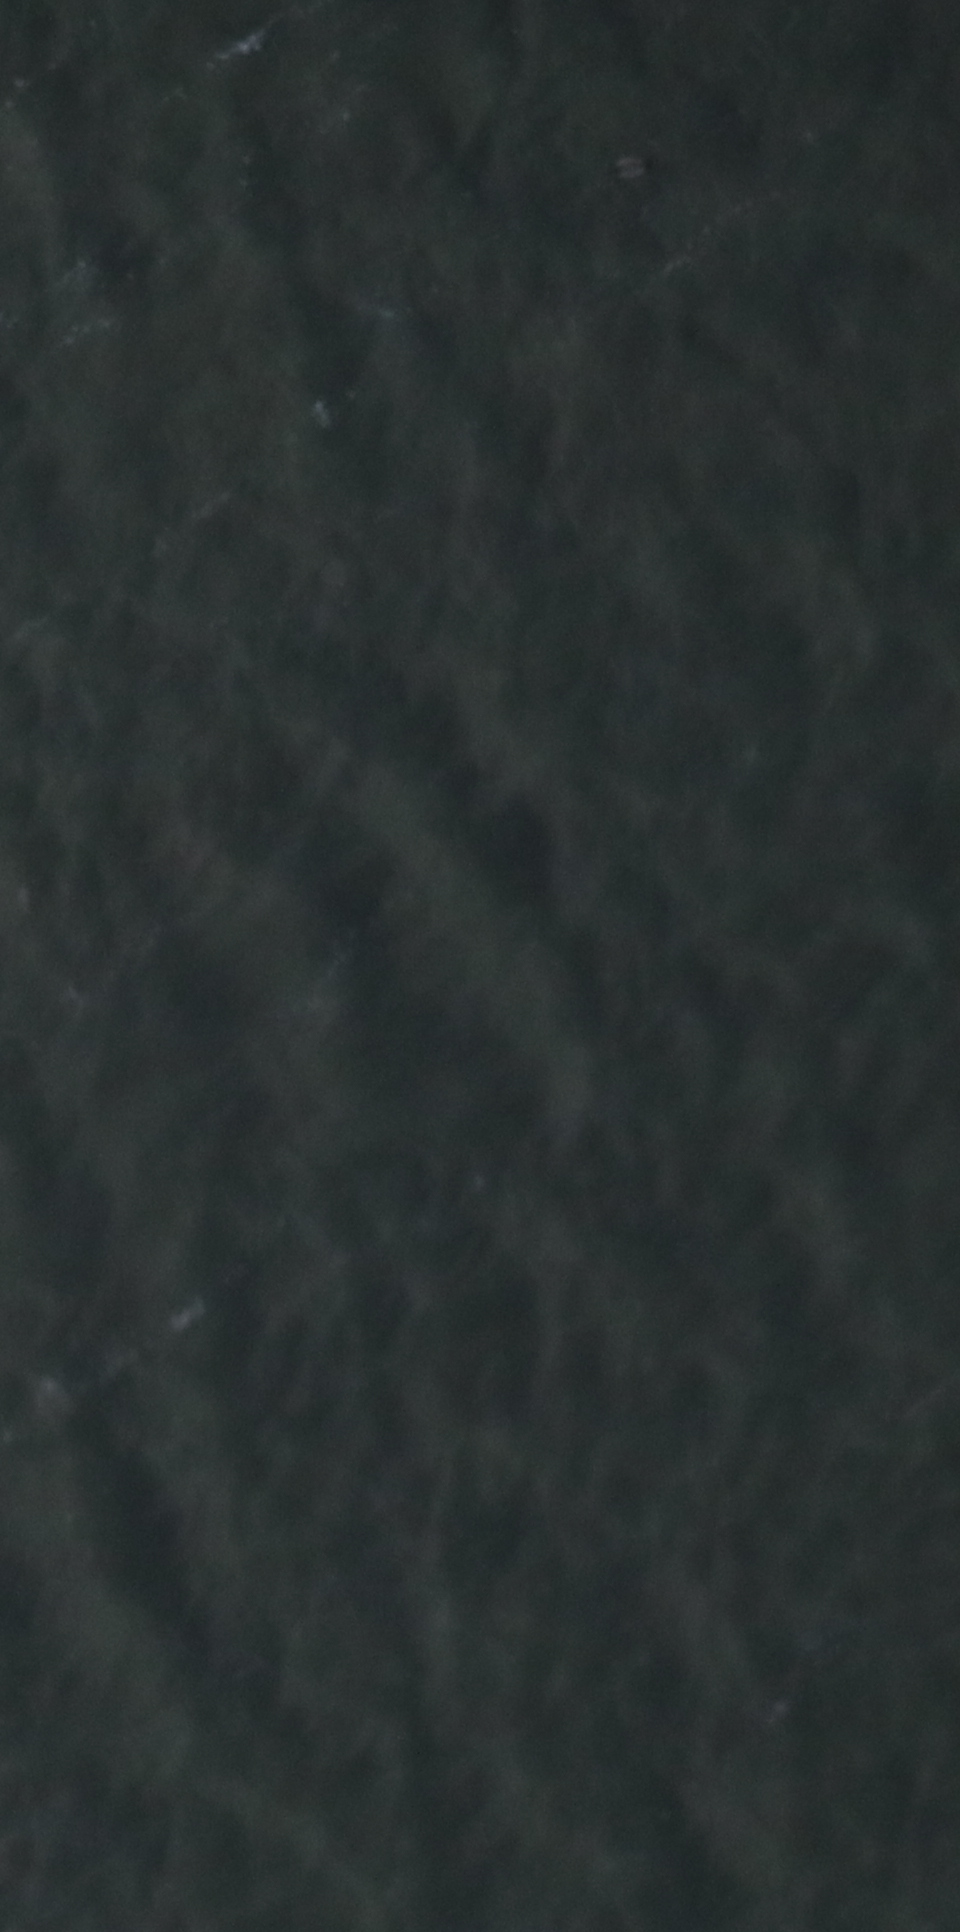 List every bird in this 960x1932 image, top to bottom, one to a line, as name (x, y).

Canada goose (629, 168)